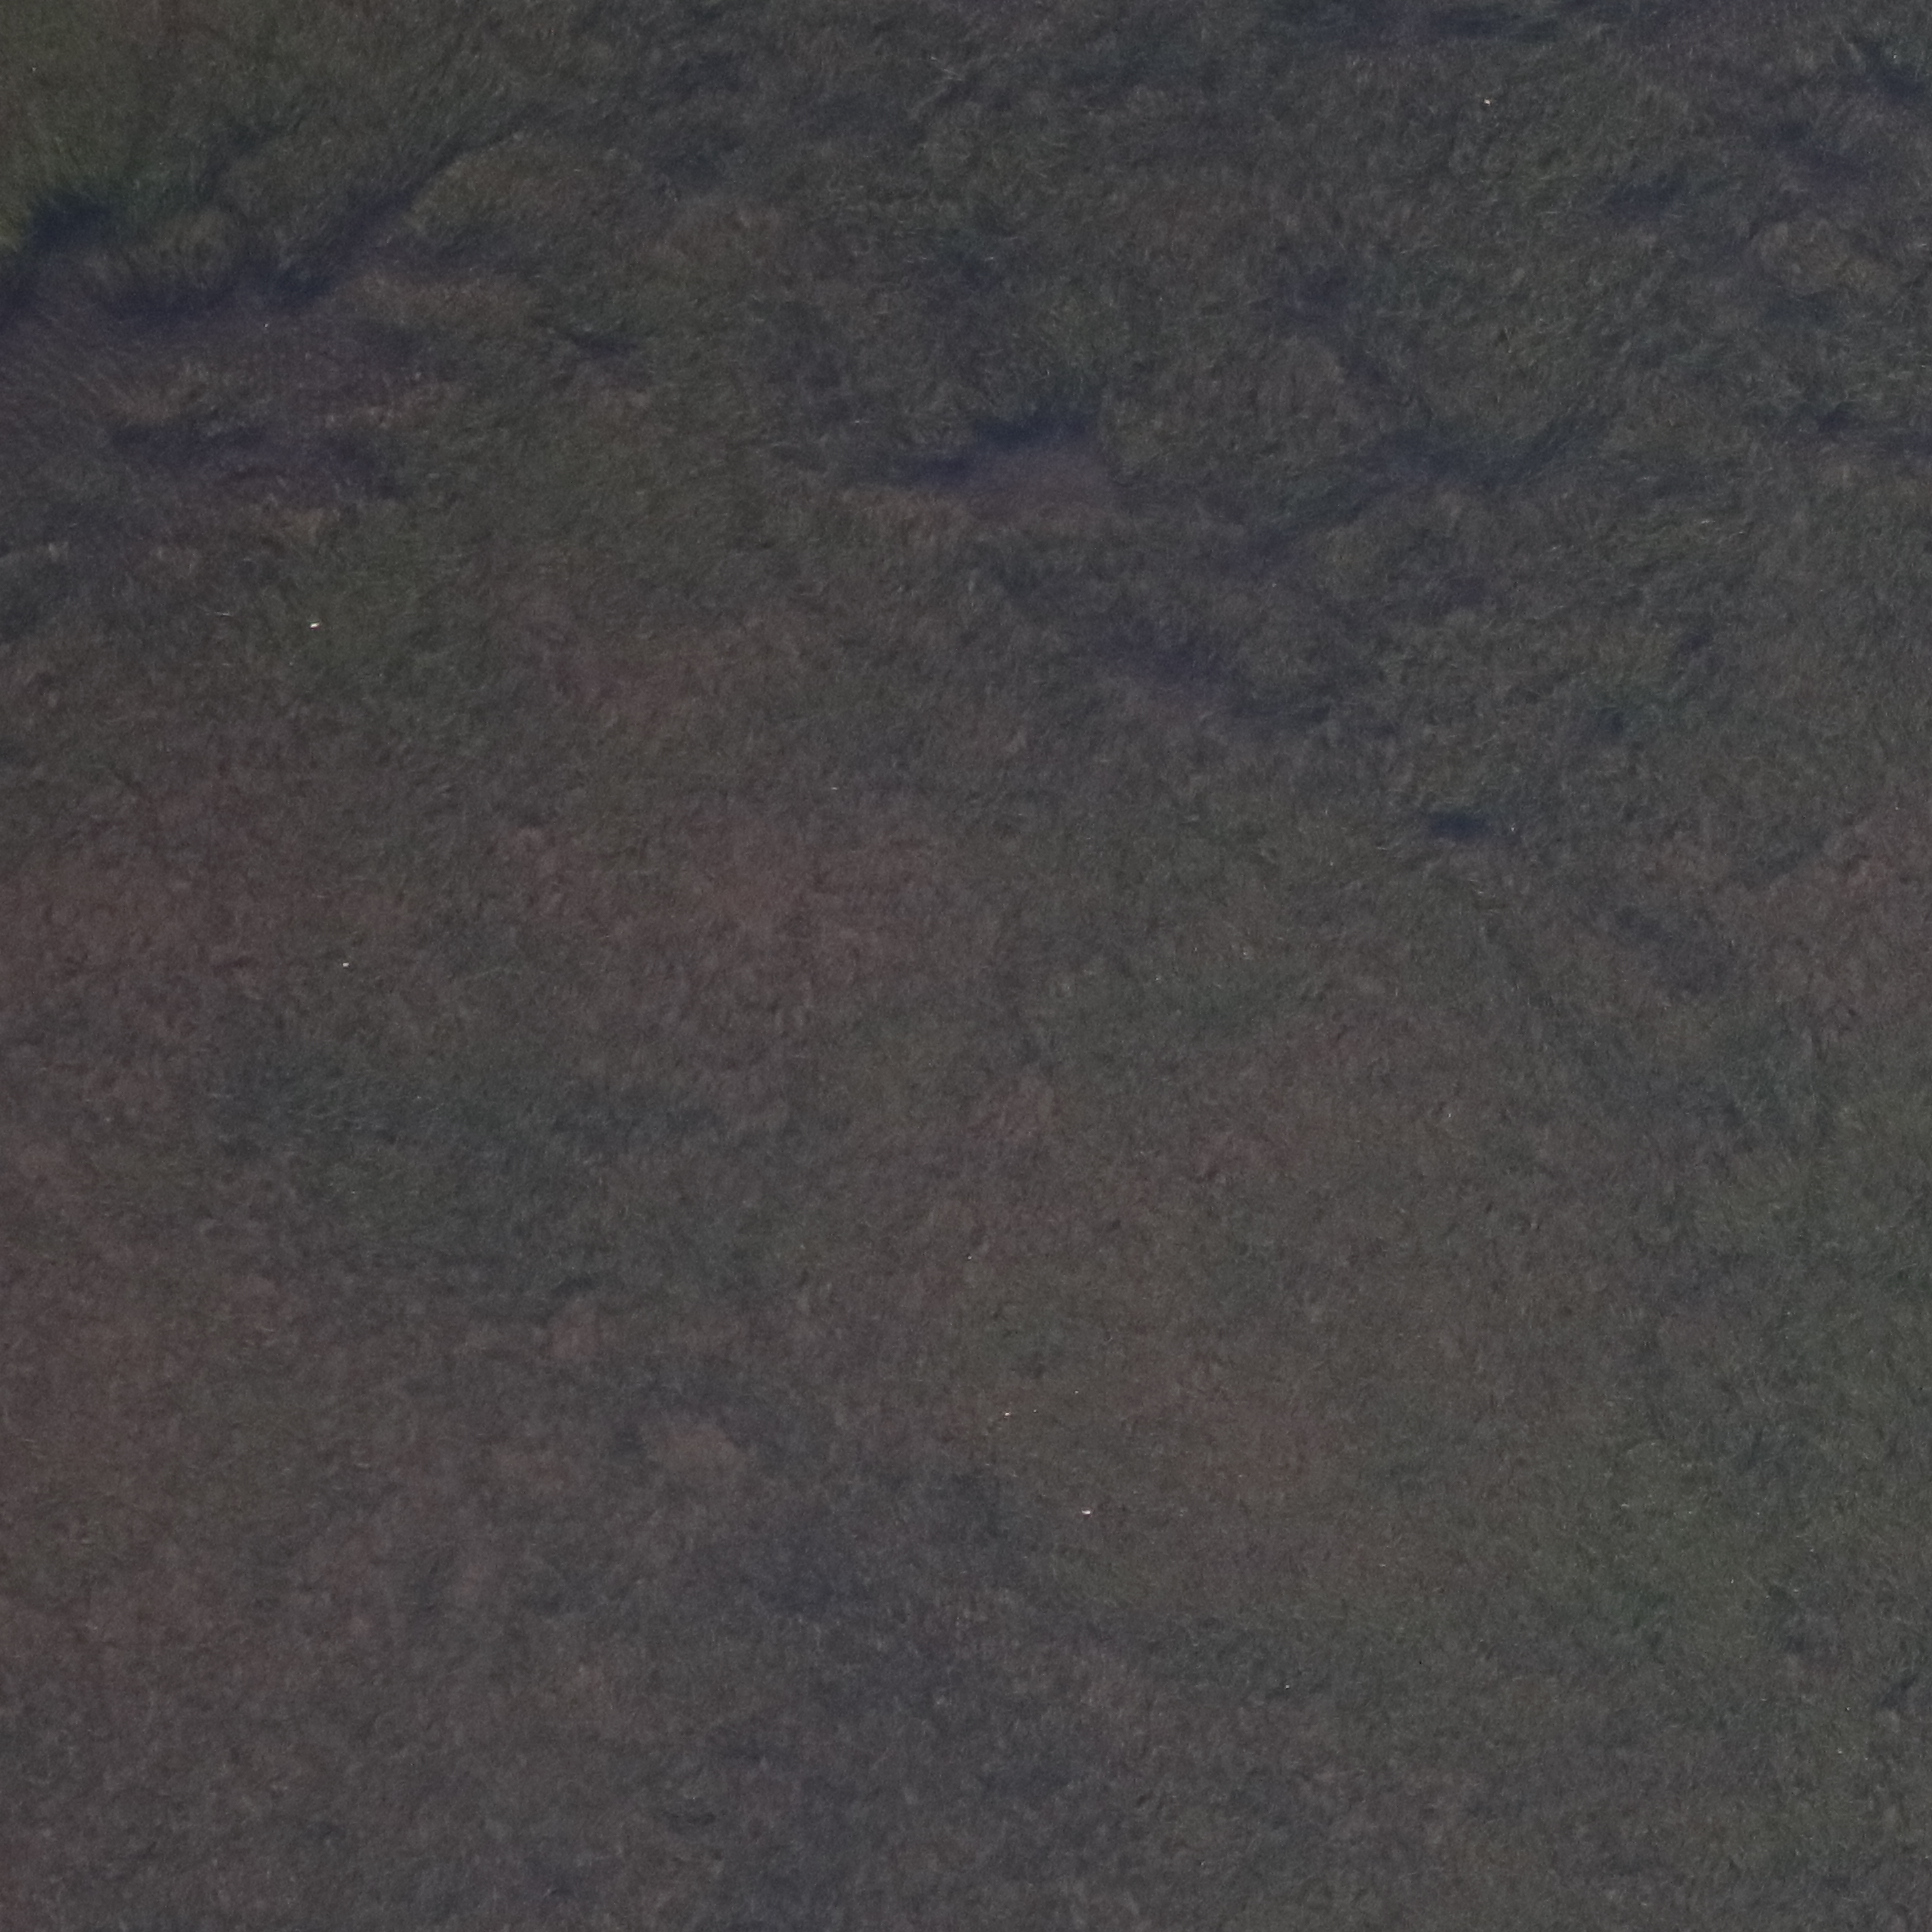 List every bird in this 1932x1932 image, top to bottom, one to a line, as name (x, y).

None